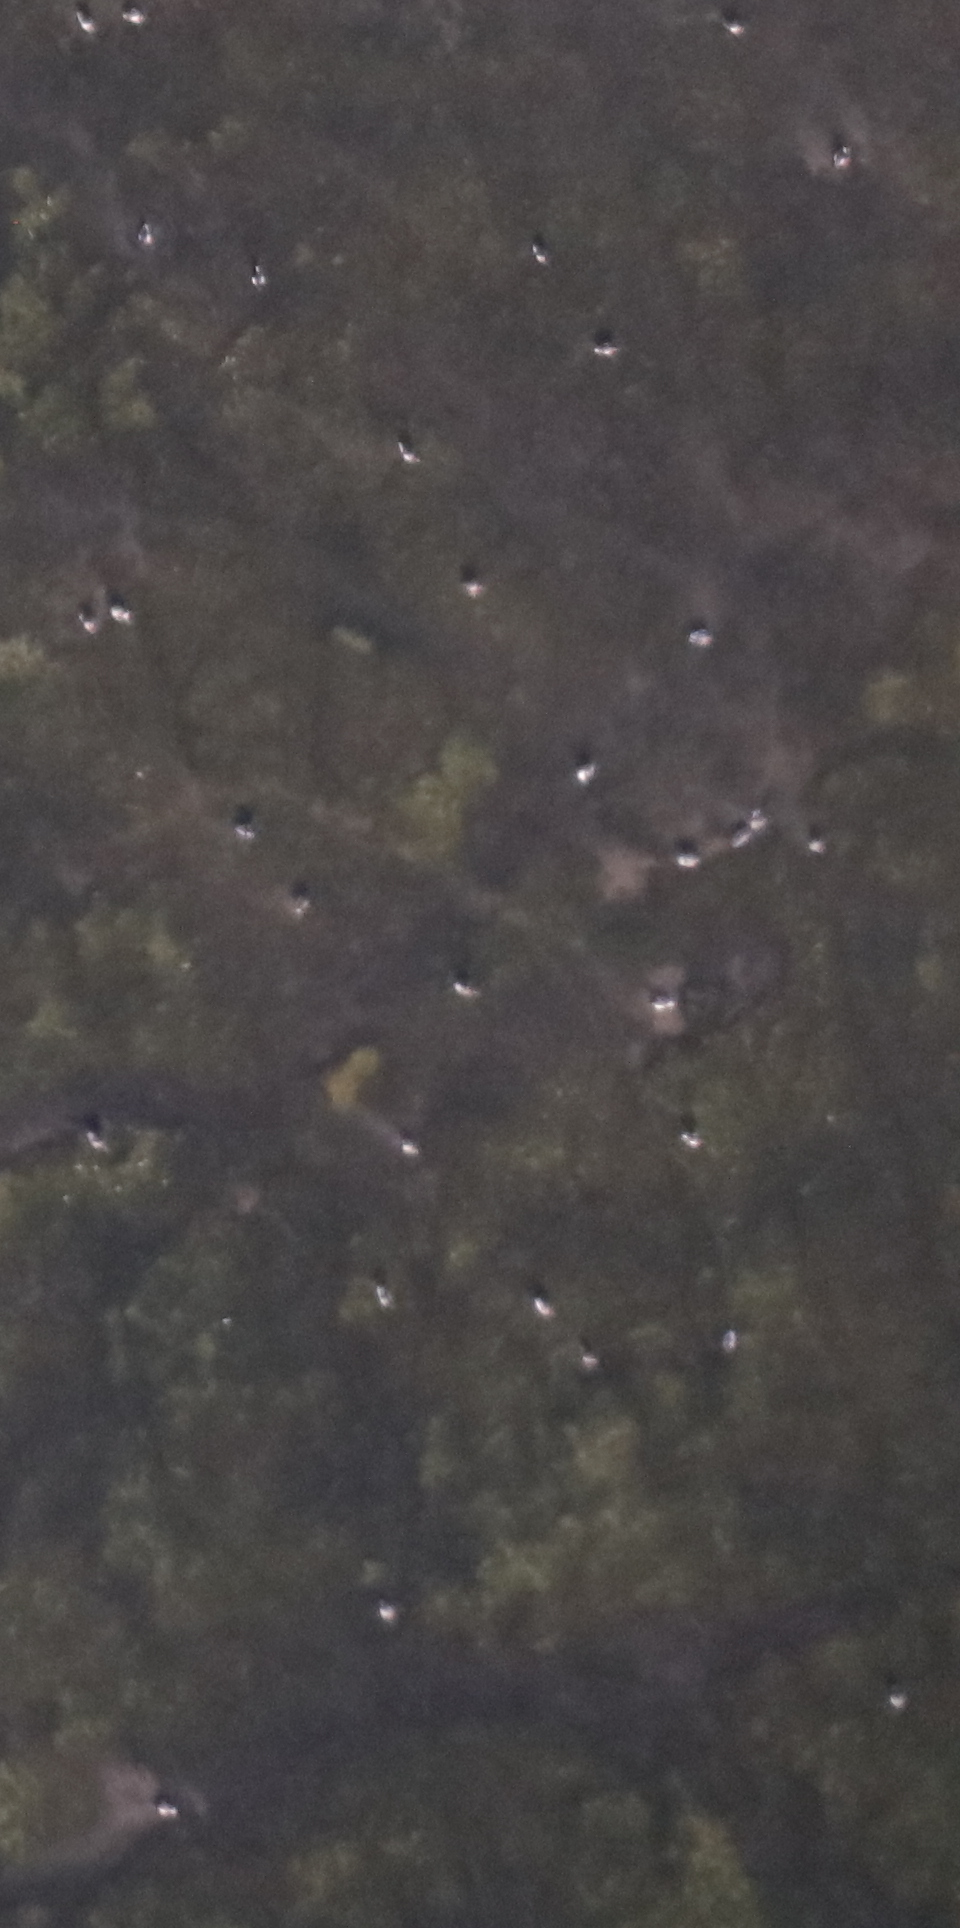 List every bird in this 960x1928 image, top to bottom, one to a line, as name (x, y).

brant (136, 19)
brant (85, 25)
brant (738, 25)
brant (841, 158)
brant (148, 233)
brant (535, 253)
brant (266, 281)
brant (615, 348)
brant (413, 452)
brant (476, 595)
brant (126, 620)
brant (86, 625)
brant (706, 629)
brant (590, 772)
brant (761, 812)
brant (258, 827)
brant (741, 840)
brant (818, 849)
brant (681, 864)
brant (305, 909)
brant (468, 980)
brant (663, 1005)
brant (694, 1133)
brant (95, 1145)
brant (415, 1145)
brant (390, 1288)
brant (538, 1309)
brant (737, 1342)
brant (587, 1352)
brant (389, 1610)
brant (900, 1693)
brant (168, 1800)